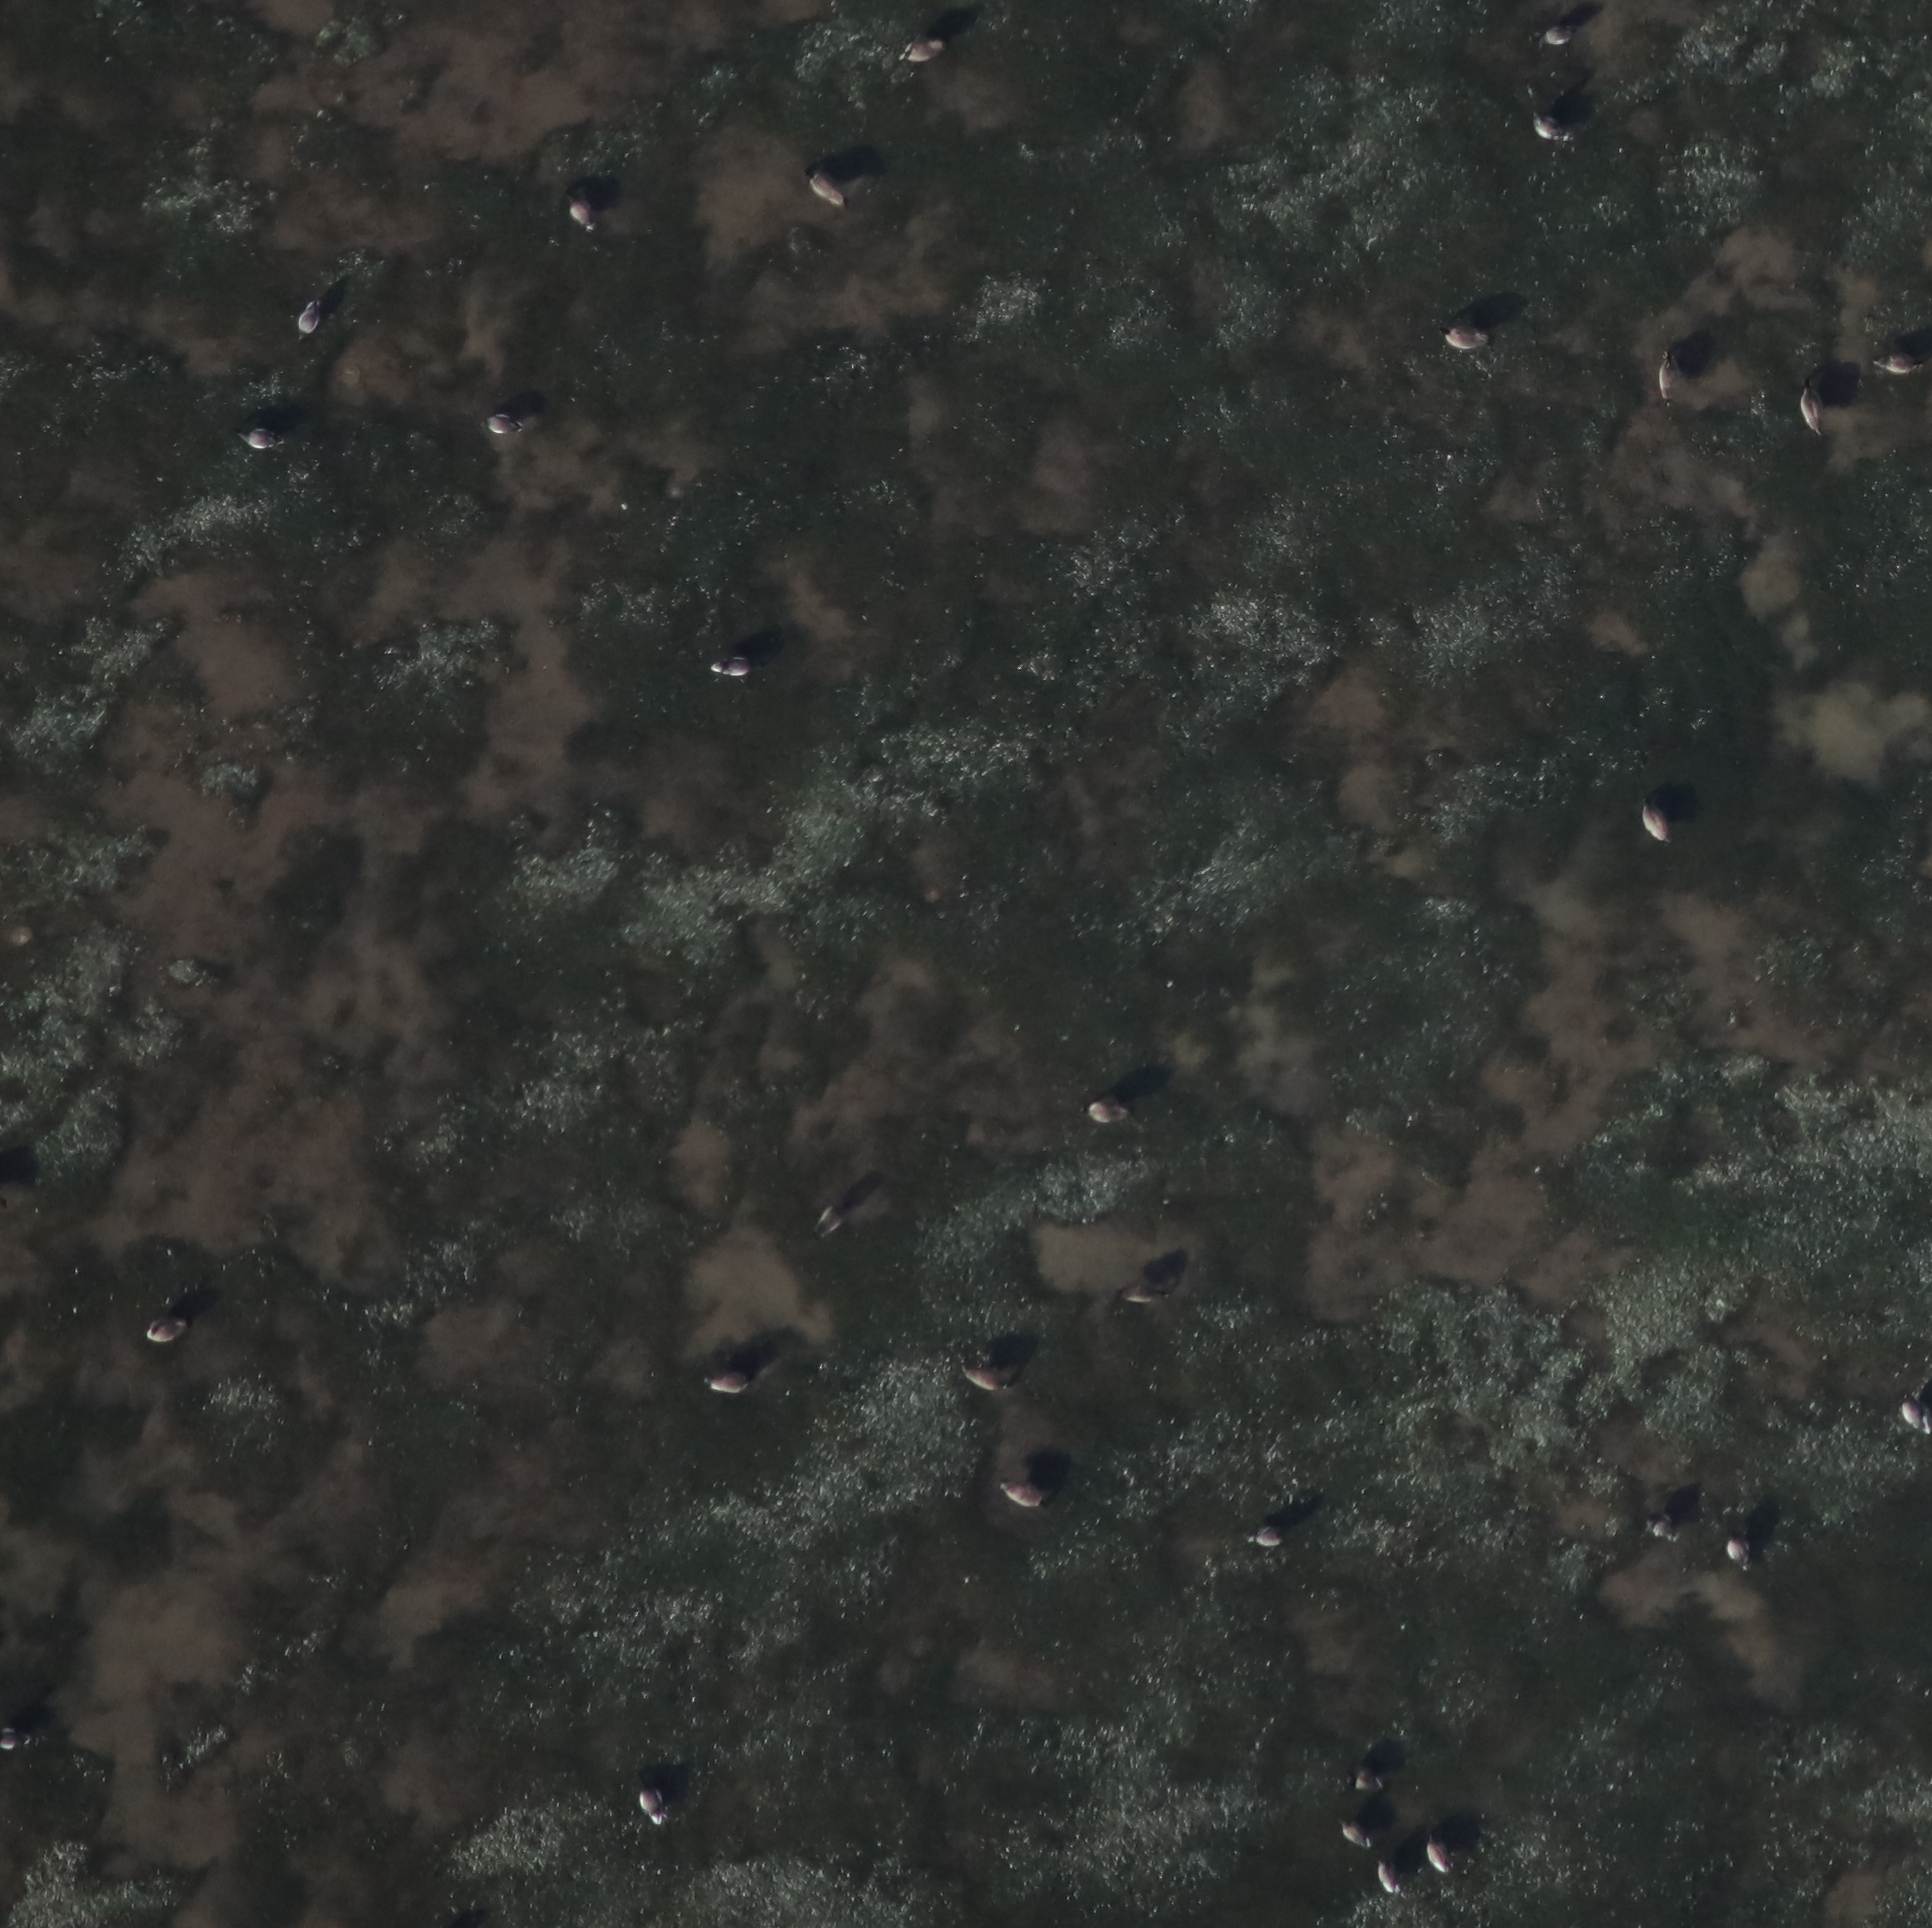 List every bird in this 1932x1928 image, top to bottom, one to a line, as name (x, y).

Canada goose (1557, 32)
Canada goose (923, 51)
Canada goose (1548, 128)
Canada goose (829, 188)
Canada goose (582, 212)
brant (310, 318)
Canada goose (1464, 339)
Canada goose (1900, 362)
Canada goose (1673, 378)
Canada goose (1815, 411)
brant (504, 424)
brant (260, 437)
brant (732, 665)
Canada goose (1658, 821)
Canada goose (1108, 1111)
Canada goose (831, 1222)
Canada goose (1138, 1295)
Canada goose (166, 1328)
Canada goose (985, 1374)
Canada goose (729, 1380)
brant (1914, 1411)
Canada goose (1022, 1492)
brant (1662, 1528)
Canada goose (1268, 1537)
brant (1738, 1549)
brant (12, 1739)
Canada goose (1367, 1780)
brant (652, 1802)
Canada goose (1355, 1835)
Canada goose (1438, 1855)
Canada goose (1389, 1875)